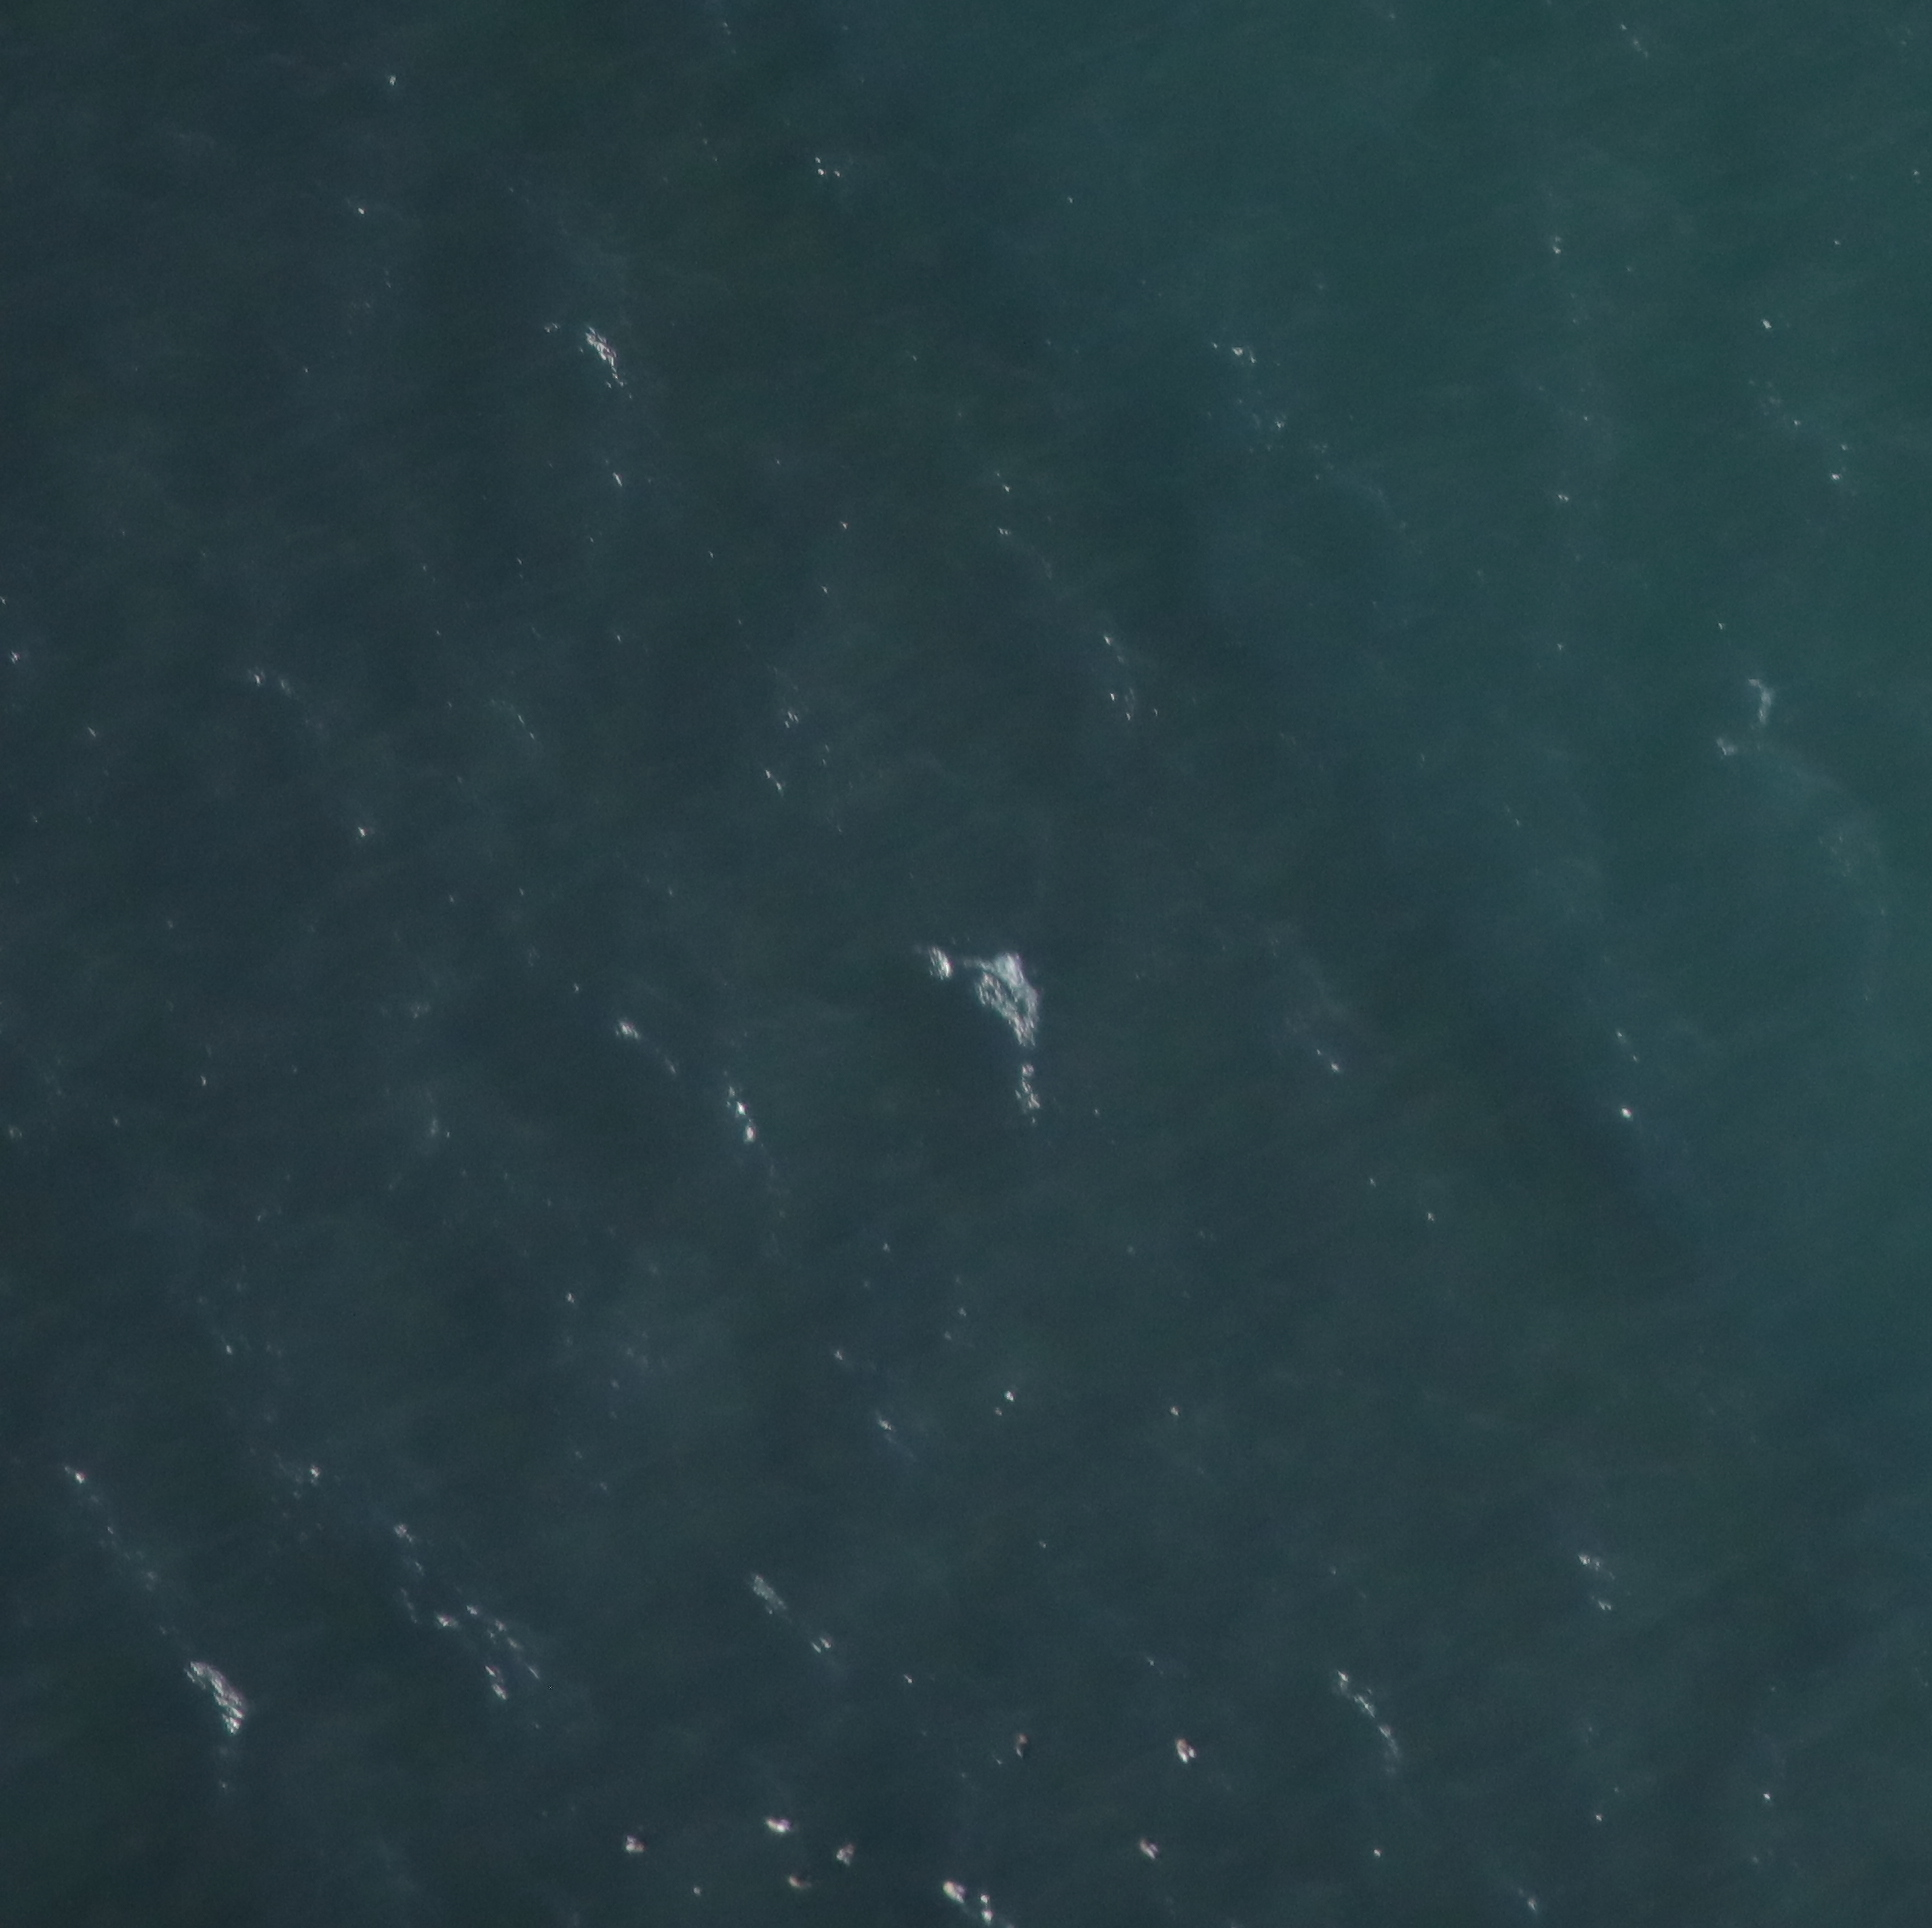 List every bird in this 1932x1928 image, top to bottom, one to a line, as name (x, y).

other bird (1022, 1747)
other bird (1185, 1749)
other bird (782, 1822)
other bird (637, 1845)
other bird (1149, 1851)
other bird (848, 1857)
other bird (796, 1880)
other bird (959, 1892)
other bird (988, 1905)